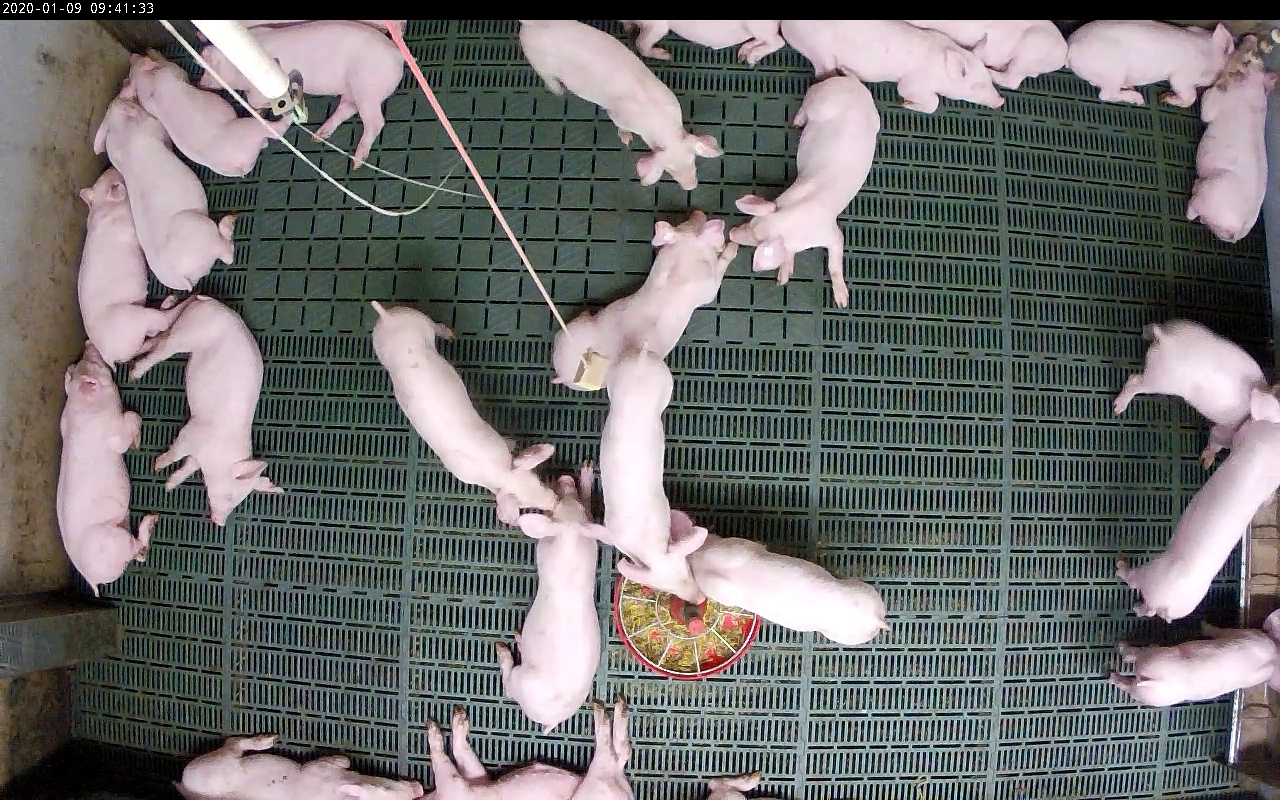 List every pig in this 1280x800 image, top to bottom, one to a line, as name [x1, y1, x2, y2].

pig [197, 18, 408, 42]
pig [195, 20, 405, 171]
pig [519, 20, 720, 192]
pig [625, 20, 782, 70]
pig [783, 22, 1006, 117]
pig [911, 22, 1067, 89]
pig [1065, 22, 1234, 106]
pig [1188, 35, 1277, 245]
pig [121, 46, 295, 177]
pig [732, 73, 879, 306]
pig [93, 93, 234, 294]
pig [79, 165, 191, 373]
pig [553, 210, 738, 390]
pig [133, 295, 289, 527]
pig [370, 301, 559, 526]
pig [1115, 318, 1279, 468]
pig [57, 339, 156, 598]
pig [602, 341, 707, 606]
pig [1117, 384, 1279, 620]
pig [498, 460, 614, 735]
pig [669, 510, 889, 645]
pig [1111, 611, 1278, 709]
pig [420, 698, 636, 799]
pig [170, 735, 425, 798]